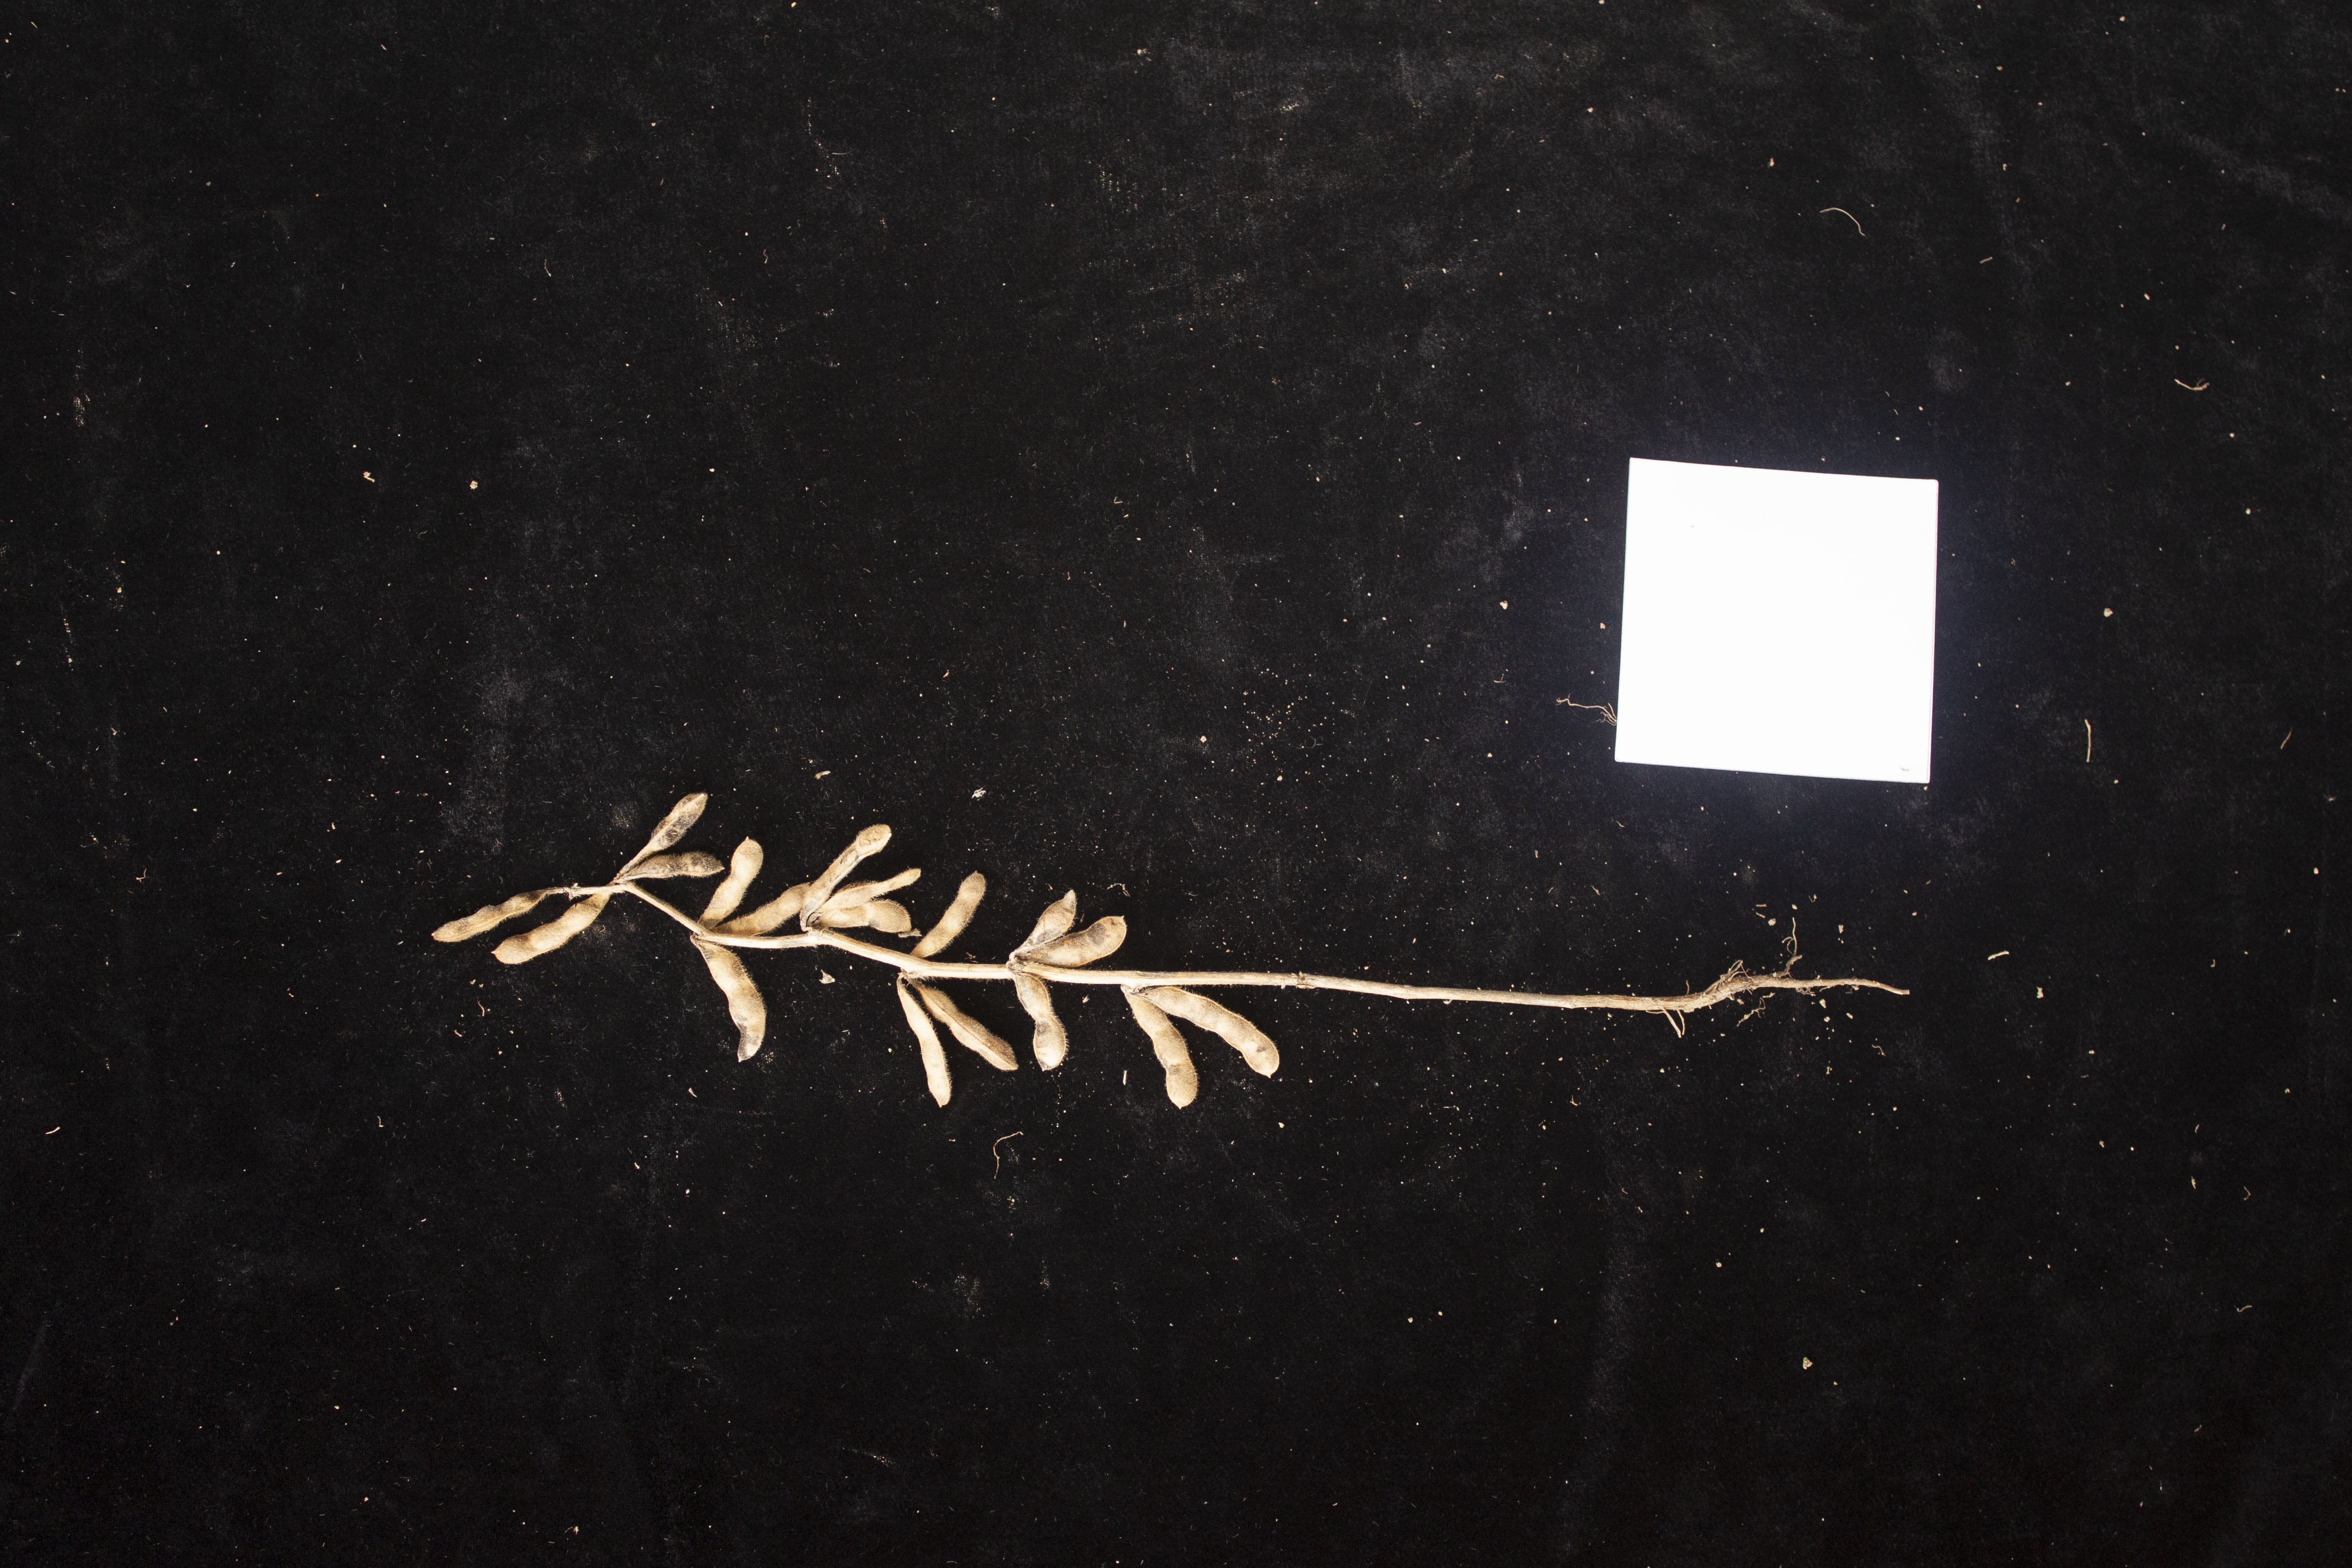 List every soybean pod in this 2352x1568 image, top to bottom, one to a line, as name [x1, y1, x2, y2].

soybean pod [612, 793, 707, 884]
soybean pod [801, 825, 893, 930]
soybean pod [699, 841, 764, 929]
soybean pod [618, 854, 725, 883]
soybean pod [821, 869, 919, 916]
soybean pod [909, 873, 986, 958]
soybean pod [712, 885, 808, 935]
soybean pod [1020, 889, 1076, 953]
soybean pod [432, 893, 544, 943]
soybean pod [493, 895, 610, 964]
soybean pod [817, 900, 910, 934]
soybean pod [1025, 916, 1126, 968]
soybean pod [694, 946, 767, 1061]
soybean pod [1016, 970, 1069, 1072]
soybean pod [898, 984, 951, 1109]
soybean pod [1139, 985, 1280, 1078]
soybean pod [917, 987, 1018, 1072]
soybean pod [1124, 991, 1197, 1108]